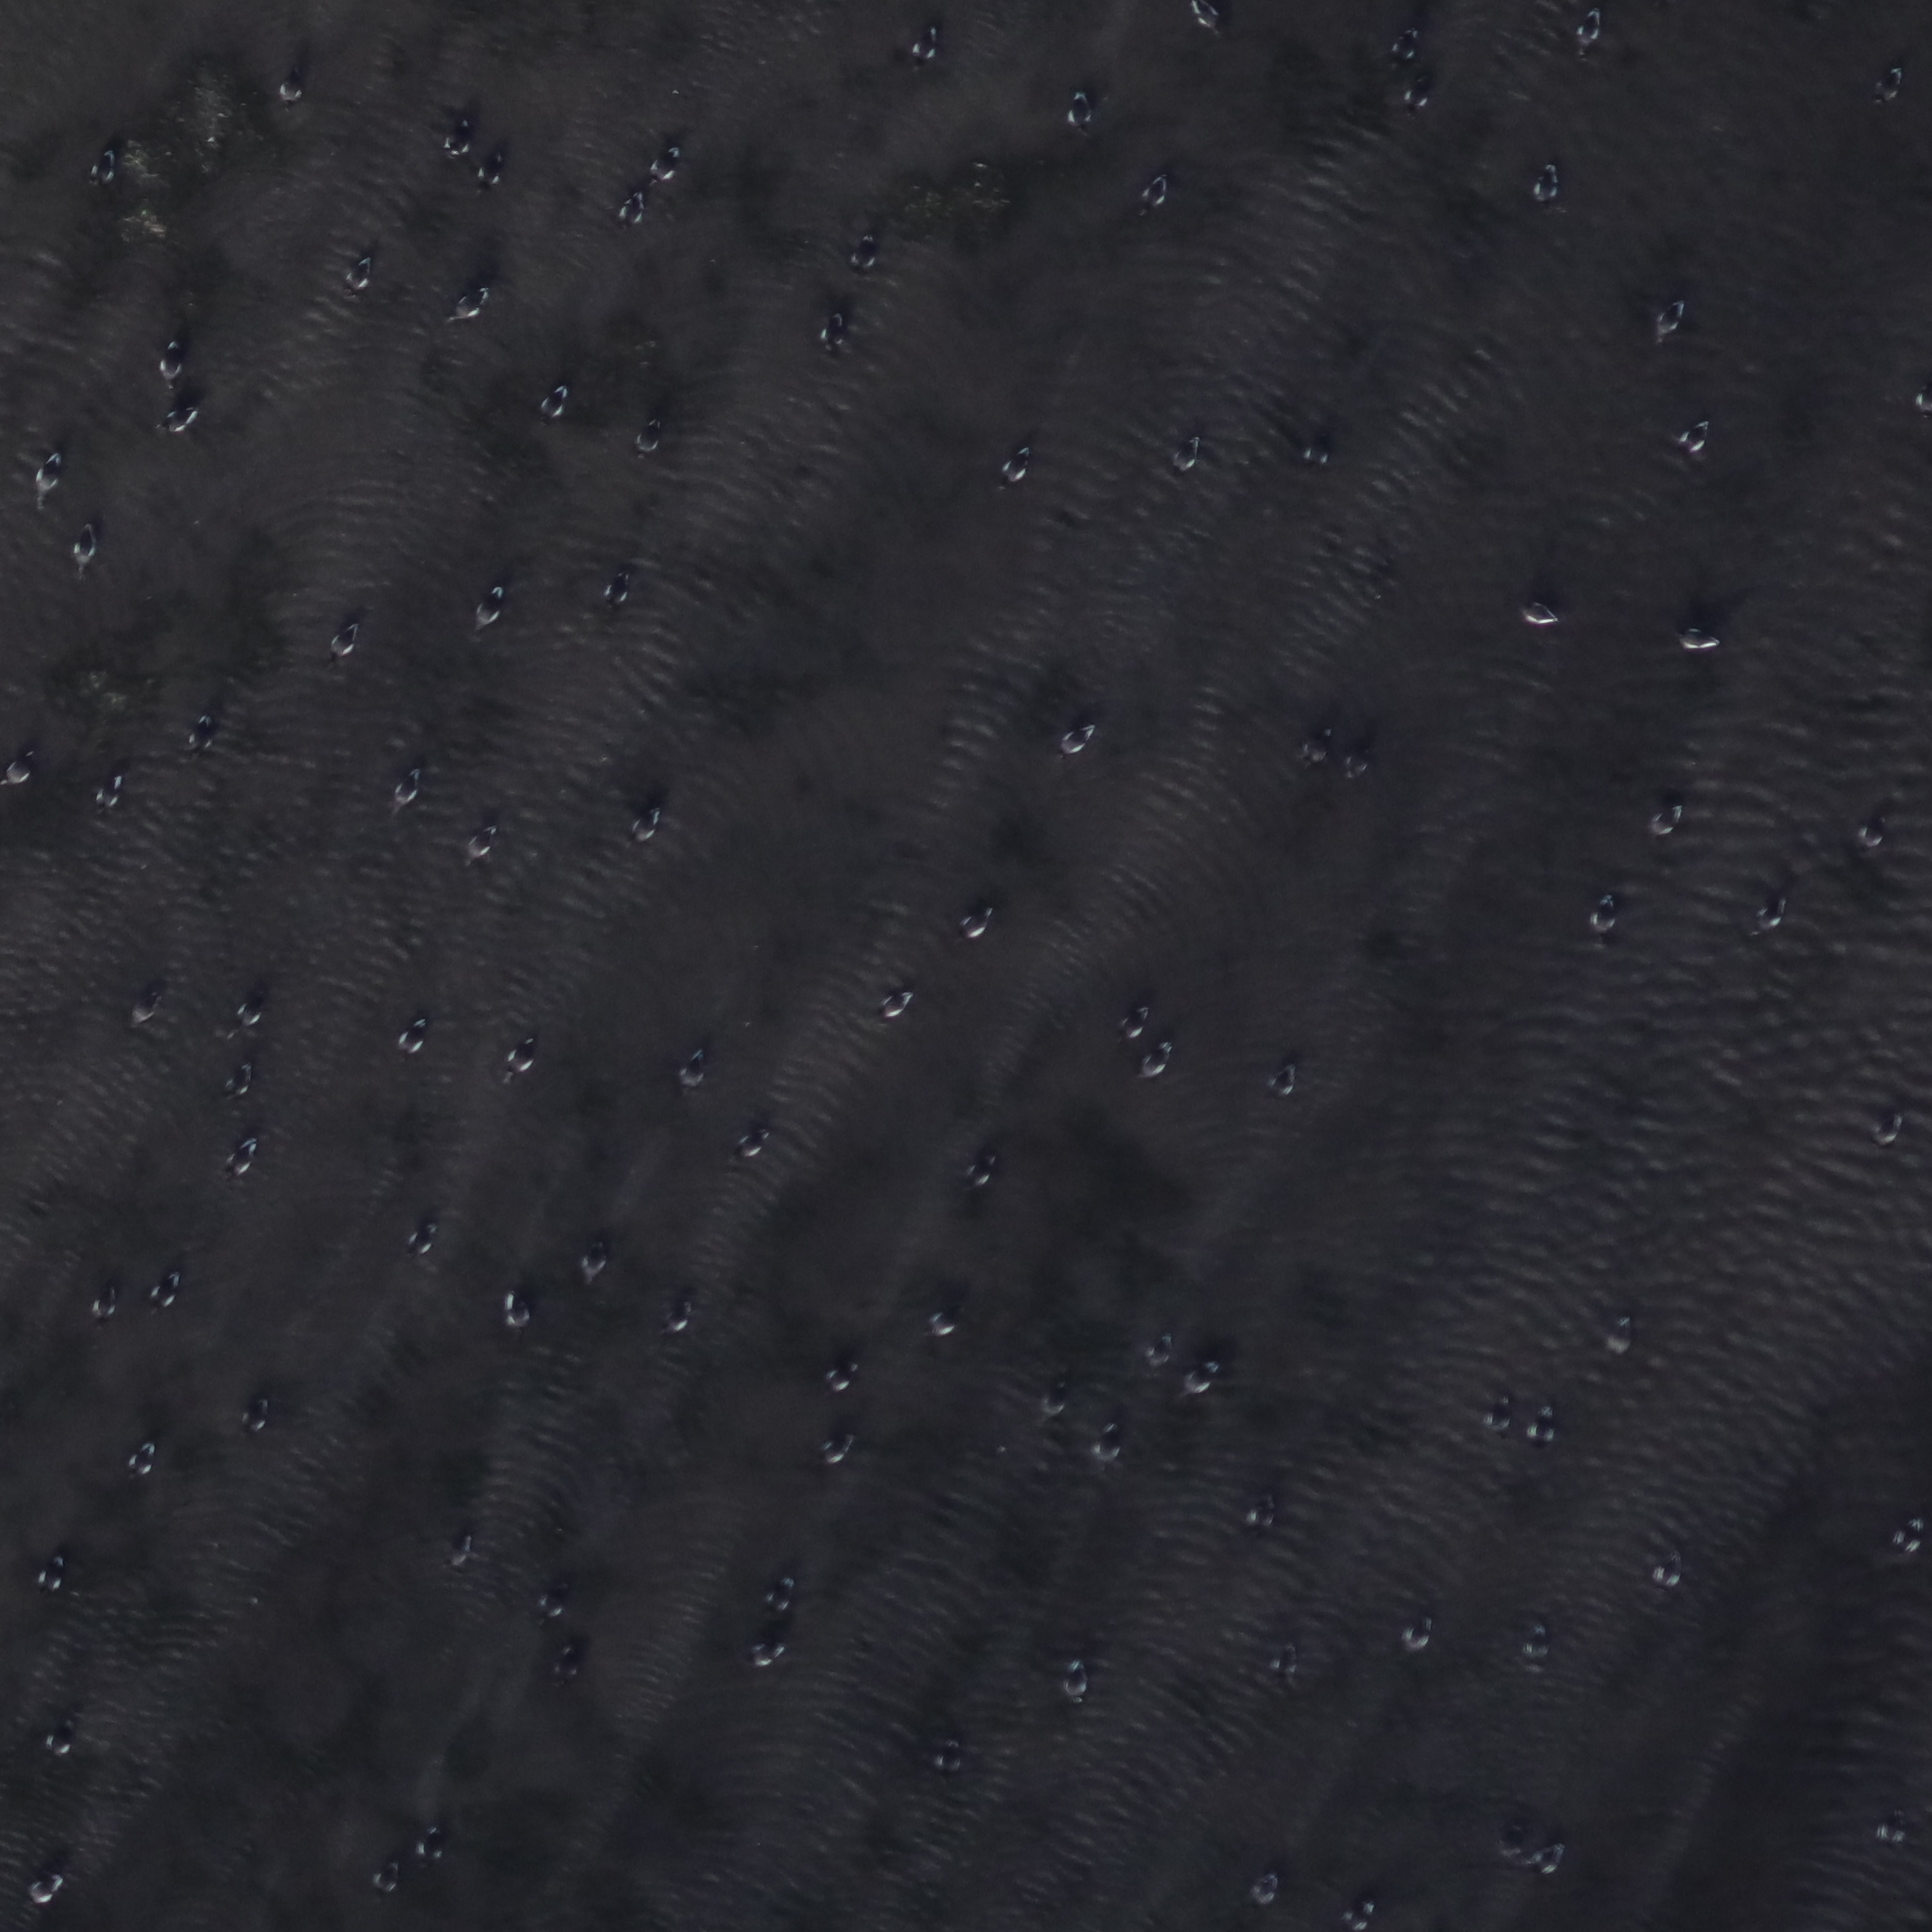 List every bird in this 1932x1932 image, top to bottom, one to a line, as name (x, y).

brant (1208, 21)
brant (1586, 25)
brant (1409, 40)
brant (932, 46)
brant (1889, 86)
brant (292, 88)
brant (1412, 101)
brant (1073, 106)
brant (467, 143)
brant (669, 163)
brant (105, 165)
brant (493, 169)
brant (1553, 184)
brant (1168, 189)
brant (628, 215)
brant (865, 258)
brant (362, 274)
brant (467, 305)
brant (1671, 317)
brant (830, 328)
brant (172, 372)
brant (1931, 400)
brant (553, 404)
brant (178, 421)
brant (658, 435)
brant (1694, 437)
brant (1318, 453)
brant (1184, 454)
brant (46, 471)
brant (1016, 473)
brant (83, 546)
brant (617, 602)
brant (488, 608)
brant (1537, 610)
brant (1697, 640)
brant (341, 642)
brant (1073, 739)
brant (204, 741)
brant (1317, 747)
brant (17, 769)
brant (1361, 769)
brant (109, 788)
brant (411, 791)
brant (1670, 823)
brant (642, 827)
brant (1871, 831)
brant (477, 845)
brant (1604, 920)
brant (1776, 923)
brant (972, 924)
brant (147, 1001)
brant (892, 1003)
brant (247, 1013)
brant (1131, 1023)
brant (410, 1037)
brant (517, 1059)
brant (1154, 1062)
brant (693, 1067)
brant (1283, 1081)
brant (241, 1085)
brant (1891, 1131)
brant (750, 1144)
brant (240, 1163)
brant (984, 1172)
brant (423, 1235)
brant (600, 1258)
brant (165, 1291)
brant (103, 1310)
brant (678, 1310)
brant (524, 1312)
brant (939, 1320)
brant (1627, 1344)
brant (1164, 1349)
brant (839, 1376)
brant (1197, 1377)
brant (1056, 1402)
brant (256, 1411)
brant (1503, 1420)
brant (1545, 1436)
brant (1116, 1448)
brant (846, 1450)
brant (143, 1454)
brant (1265, 1509)
brant (1906, 1541)
brant (466, 1550)
brant (1675, 1573)
brant (57, 1581)
brant (781, 1593)
brant (548, 1605)
brant (1418, 1635)
brant (1538, 1651)
brant (772, 1659)
brant (1290, 1663)
brant (570, 1664)
brant (1082, 1684)
brant (55, 1743)
brant (947, 1761)
brant (1888, 1834)
brant (425, 1851)
brant (1552, 1861)
brant (44, 1887)
brant (386, 1888)
brant (1275, 1892)
brant (1356, 1921)